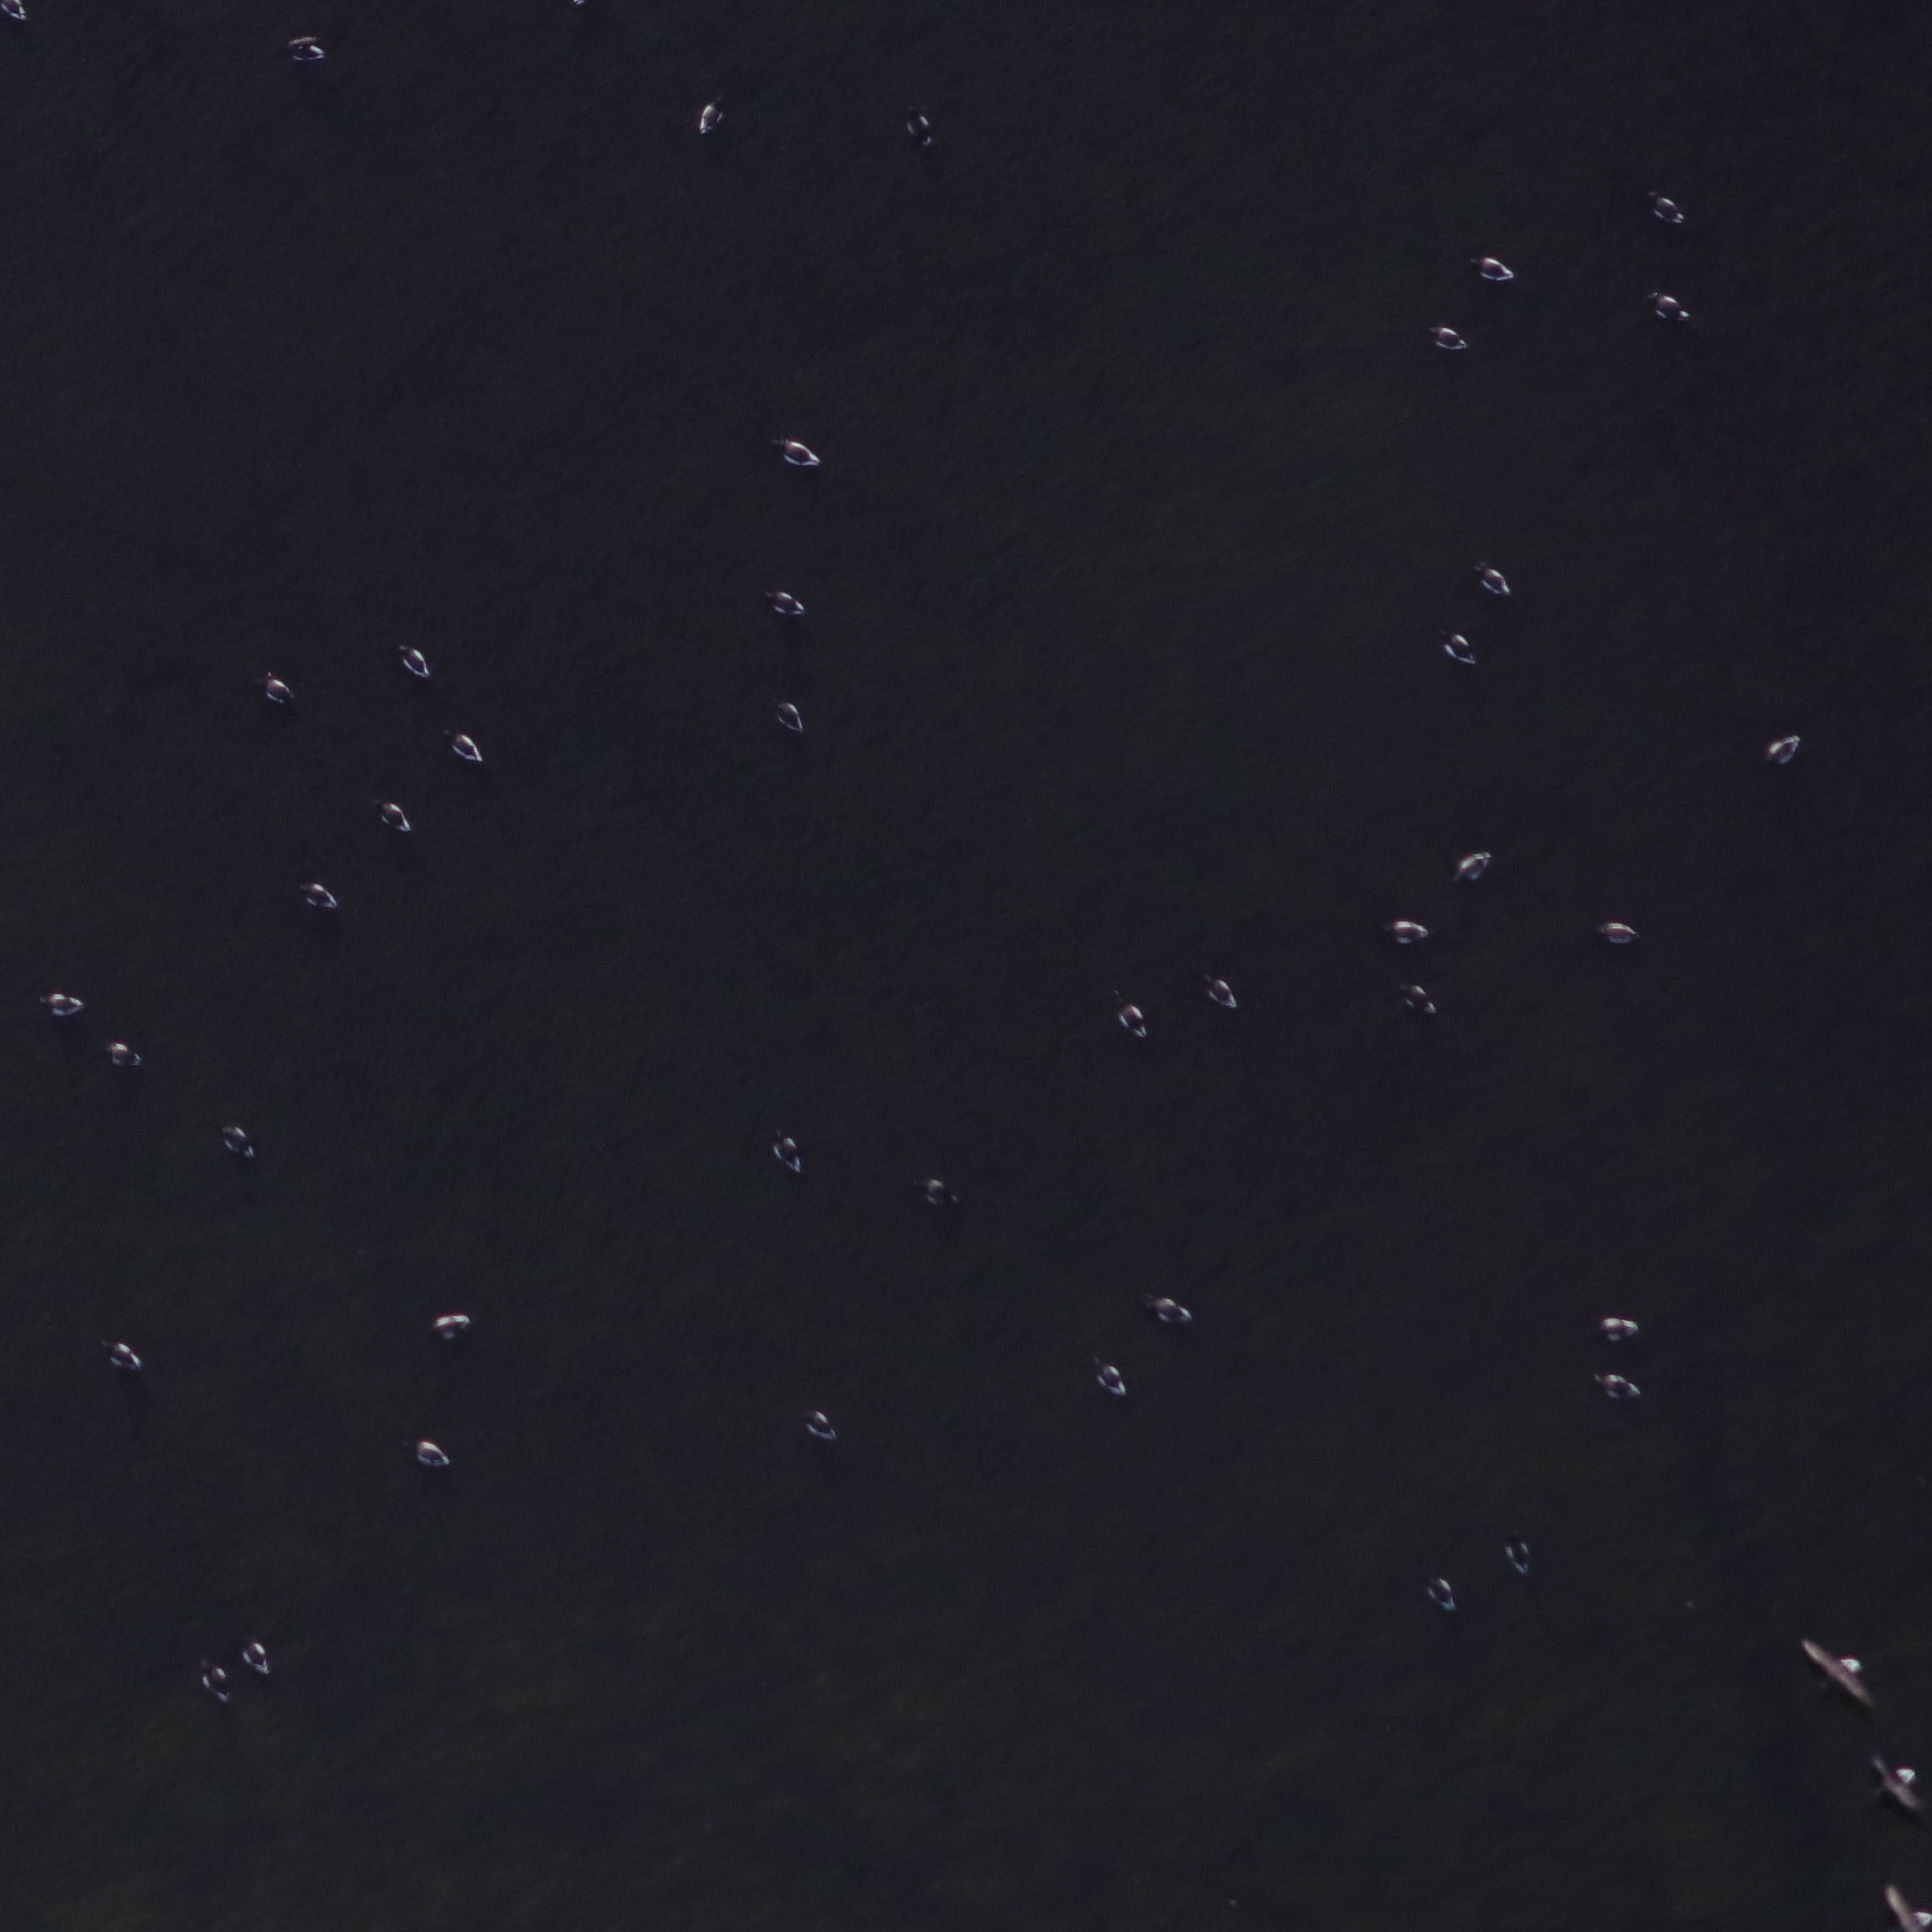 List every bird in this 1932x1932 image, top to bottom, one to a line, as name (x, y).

brant (11, 4)
brant (305, 51)
brant (709, 118)
brant (918, 136)
brant (1664, 210)
brant (1490, 270)
brant (1670, 309)
brant (1450, 340)
brant (796, 455)
brant (1494, 579)
brant (784, 605)
brant (1460, 650)
brant (414, 662)
brant (276, 691)
brant (788, 718)
brant (1795, 744)
brant (465, 748)
brant (392, 817)
brant (1475, 859)
brant (315, 897)
brant (1406, 930)
brant (1621, 931)
brant (1220, 992)
brant (1418, 1001)
brant (62, 1005)
brant (1133, 1018)
brant (123, 1056)
brant (237, 1143)
brant (787, 1152)
brant (930, 1188)
brant (1174, 1301)
brant (465, 1315)
brant (1616, 1319)
brant (131, 1358)
brant (1110, 1380)
brant (1619, 1387)
brant (824, 1432)
brant (437, 1455)
brant (1522, 1558)
brant (1439, 1590)
brant (252, 1660)
brant (215, 1679)
brant (1848, 1681)
brant (1904, 1790)
brant (1910, 1928)